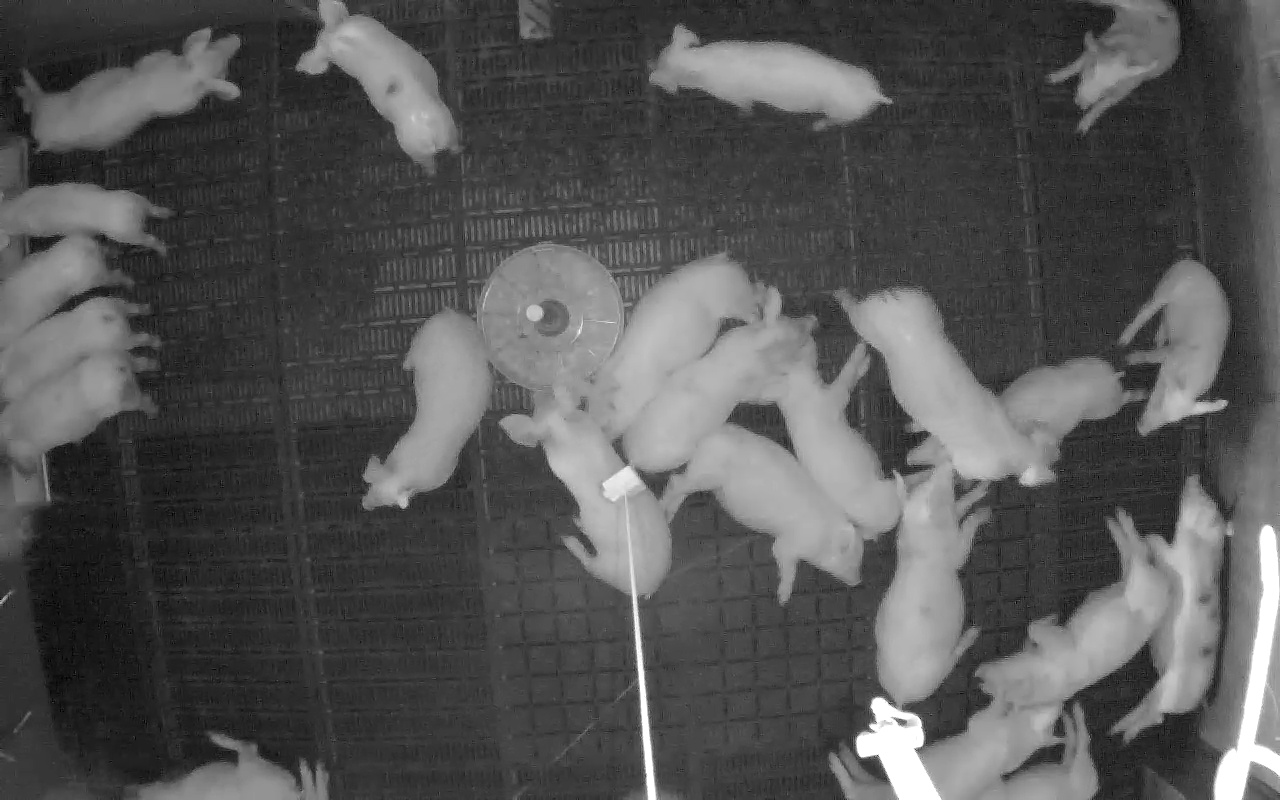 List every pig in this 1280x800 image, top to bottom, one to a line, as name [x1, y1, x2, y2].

pig [1049, 0, 1184, 136]
pig [293, 2, 464, 174]
pig [646, 27, 893, 134]
pig [14, 28, 245, 158]
pig [0, 182, 177, 258]
pig [0, 231, 140, 346]
pig [574, 252, 769, 445]
pig [1118, 252, 1231, 438]
pig [830, 284, 1062, 487]
pig [621, 287, 821, 474]
pig [0, 297, 164, 401]
pig [361, 306, 494, 513]
pig [756, 335, 934, 545]
pig [1, 346, 165, 473]
pig [905, 357, 1150, 490]
pig [499, 370, 676, 603]
pig [658, 423, 879, 609]
pig [873, 462, 993, 708]
pig [1112, 473, 1235, 746]
pig [974, 507, 1175, 708]
pig [829, 698, 1067, 799]
pig [977, 701, 1105, 798]
pig [124, 730, 304, 797]